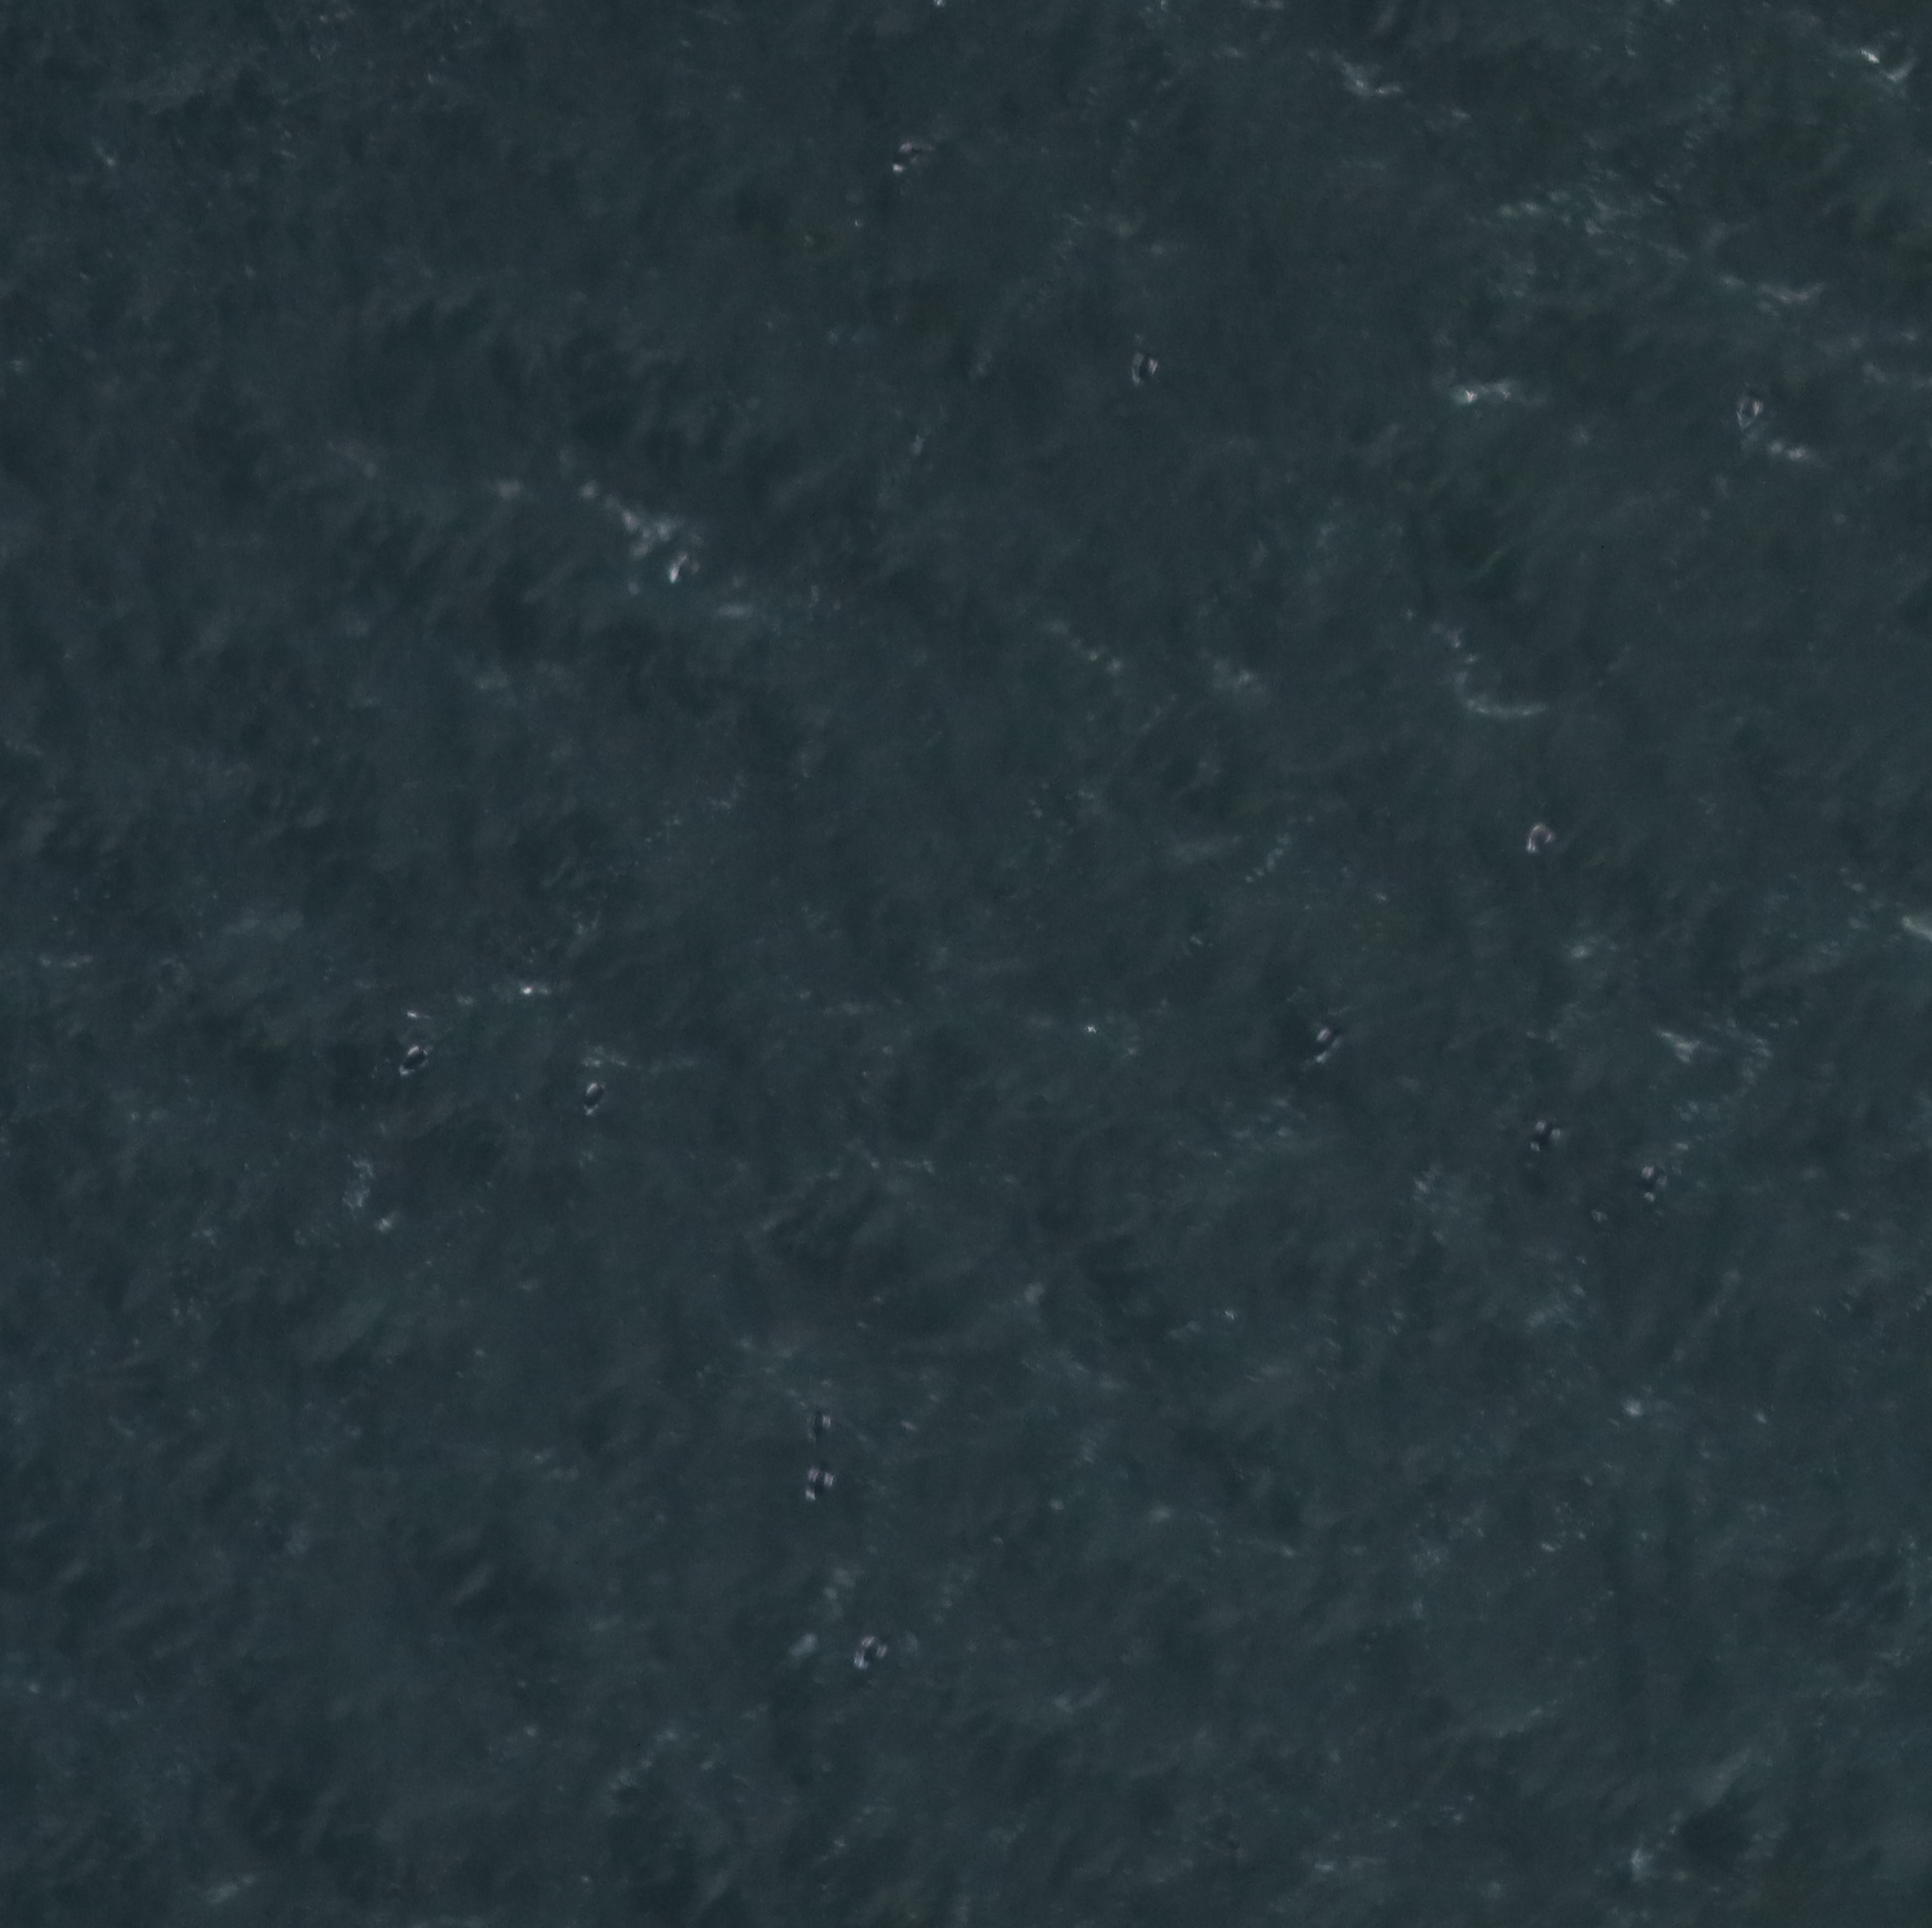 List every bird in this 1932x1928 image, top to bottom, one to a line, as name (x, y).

brant (910, 154)
brant (1143, 366)
brant (1749, 411)
brant (684, 563)
brant (1539, 836)
brant (1329, 1041)
brant (419, 1056)
brant (593, 1098)
brant (1544, 1133)
brant (1655, 1183)
brant (815, 1424)
brant (820, 1481)
brant (874, 1651)